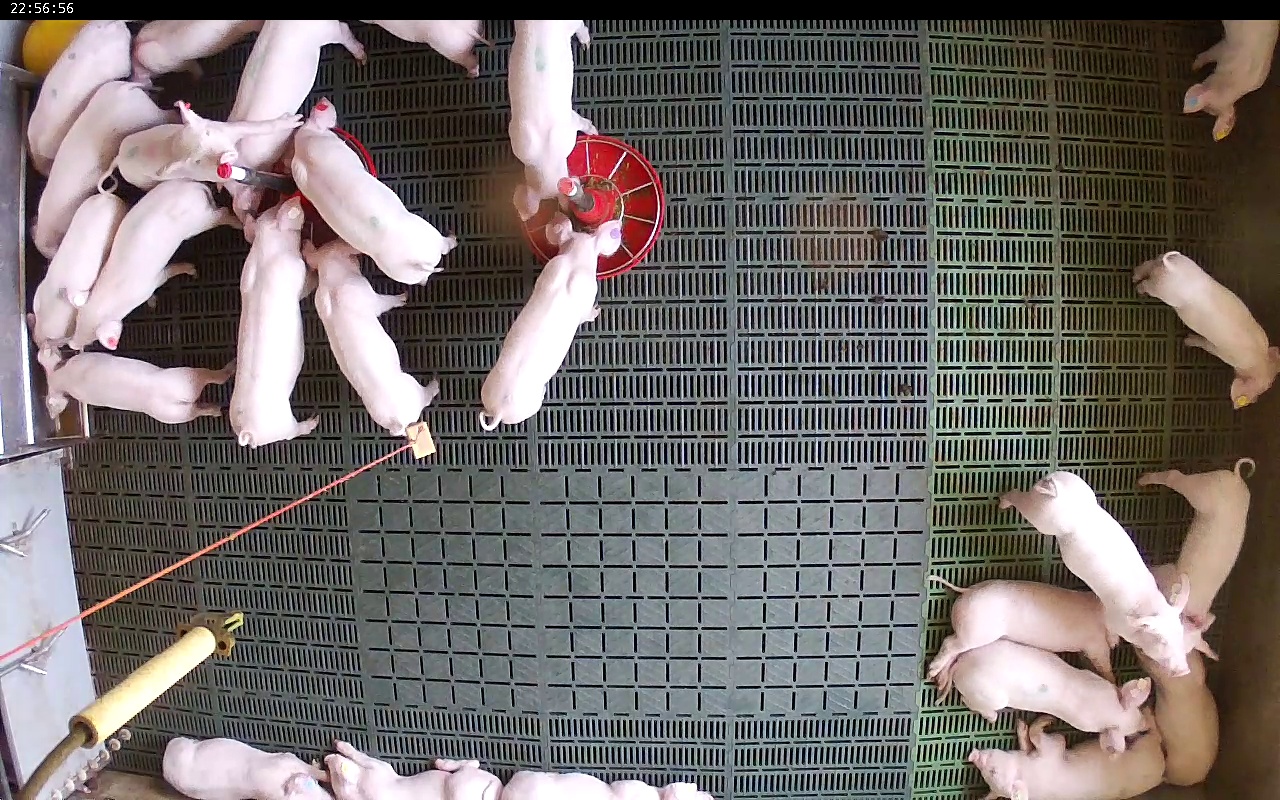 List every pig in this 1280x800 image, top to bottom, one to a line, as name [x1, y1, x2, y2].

pig [214, 19, 365, 225]
pig [360, 19, 494, 78]
pig [128, 20, 265, 91]
pig [507, 20, 601, 221]
pig [25, 21, 136, 178]
pig [1181, 21, 1279, 142]
pig [30, 81, 183, 261]
pig [290, 96, 455, 285]
pig [108, 102, 302, 193]
pig [25, 175, 128, 351]
pig [57, 178, 242, 351]
pig [231, 194, 320, 447]
pig [481, 213, 623, 431]
pig [300, 235, 440, 438]
pig [1133, 251, 1279, 410]
pig [37, 339, 239, 423]
pig [1134, 456, 1255, 663]
pig [998, 470, 1191, 676]
pig [923, 572, 1121, 693]
pig [935, 641, 1152, 759]
pig [1133, 646, 1222, 787]
pig [968, 707, 1165, 799]
pig [162, 733, 334, 799]
pig [324, 740, 500, 799]
pig [500, 772, 711, 799]